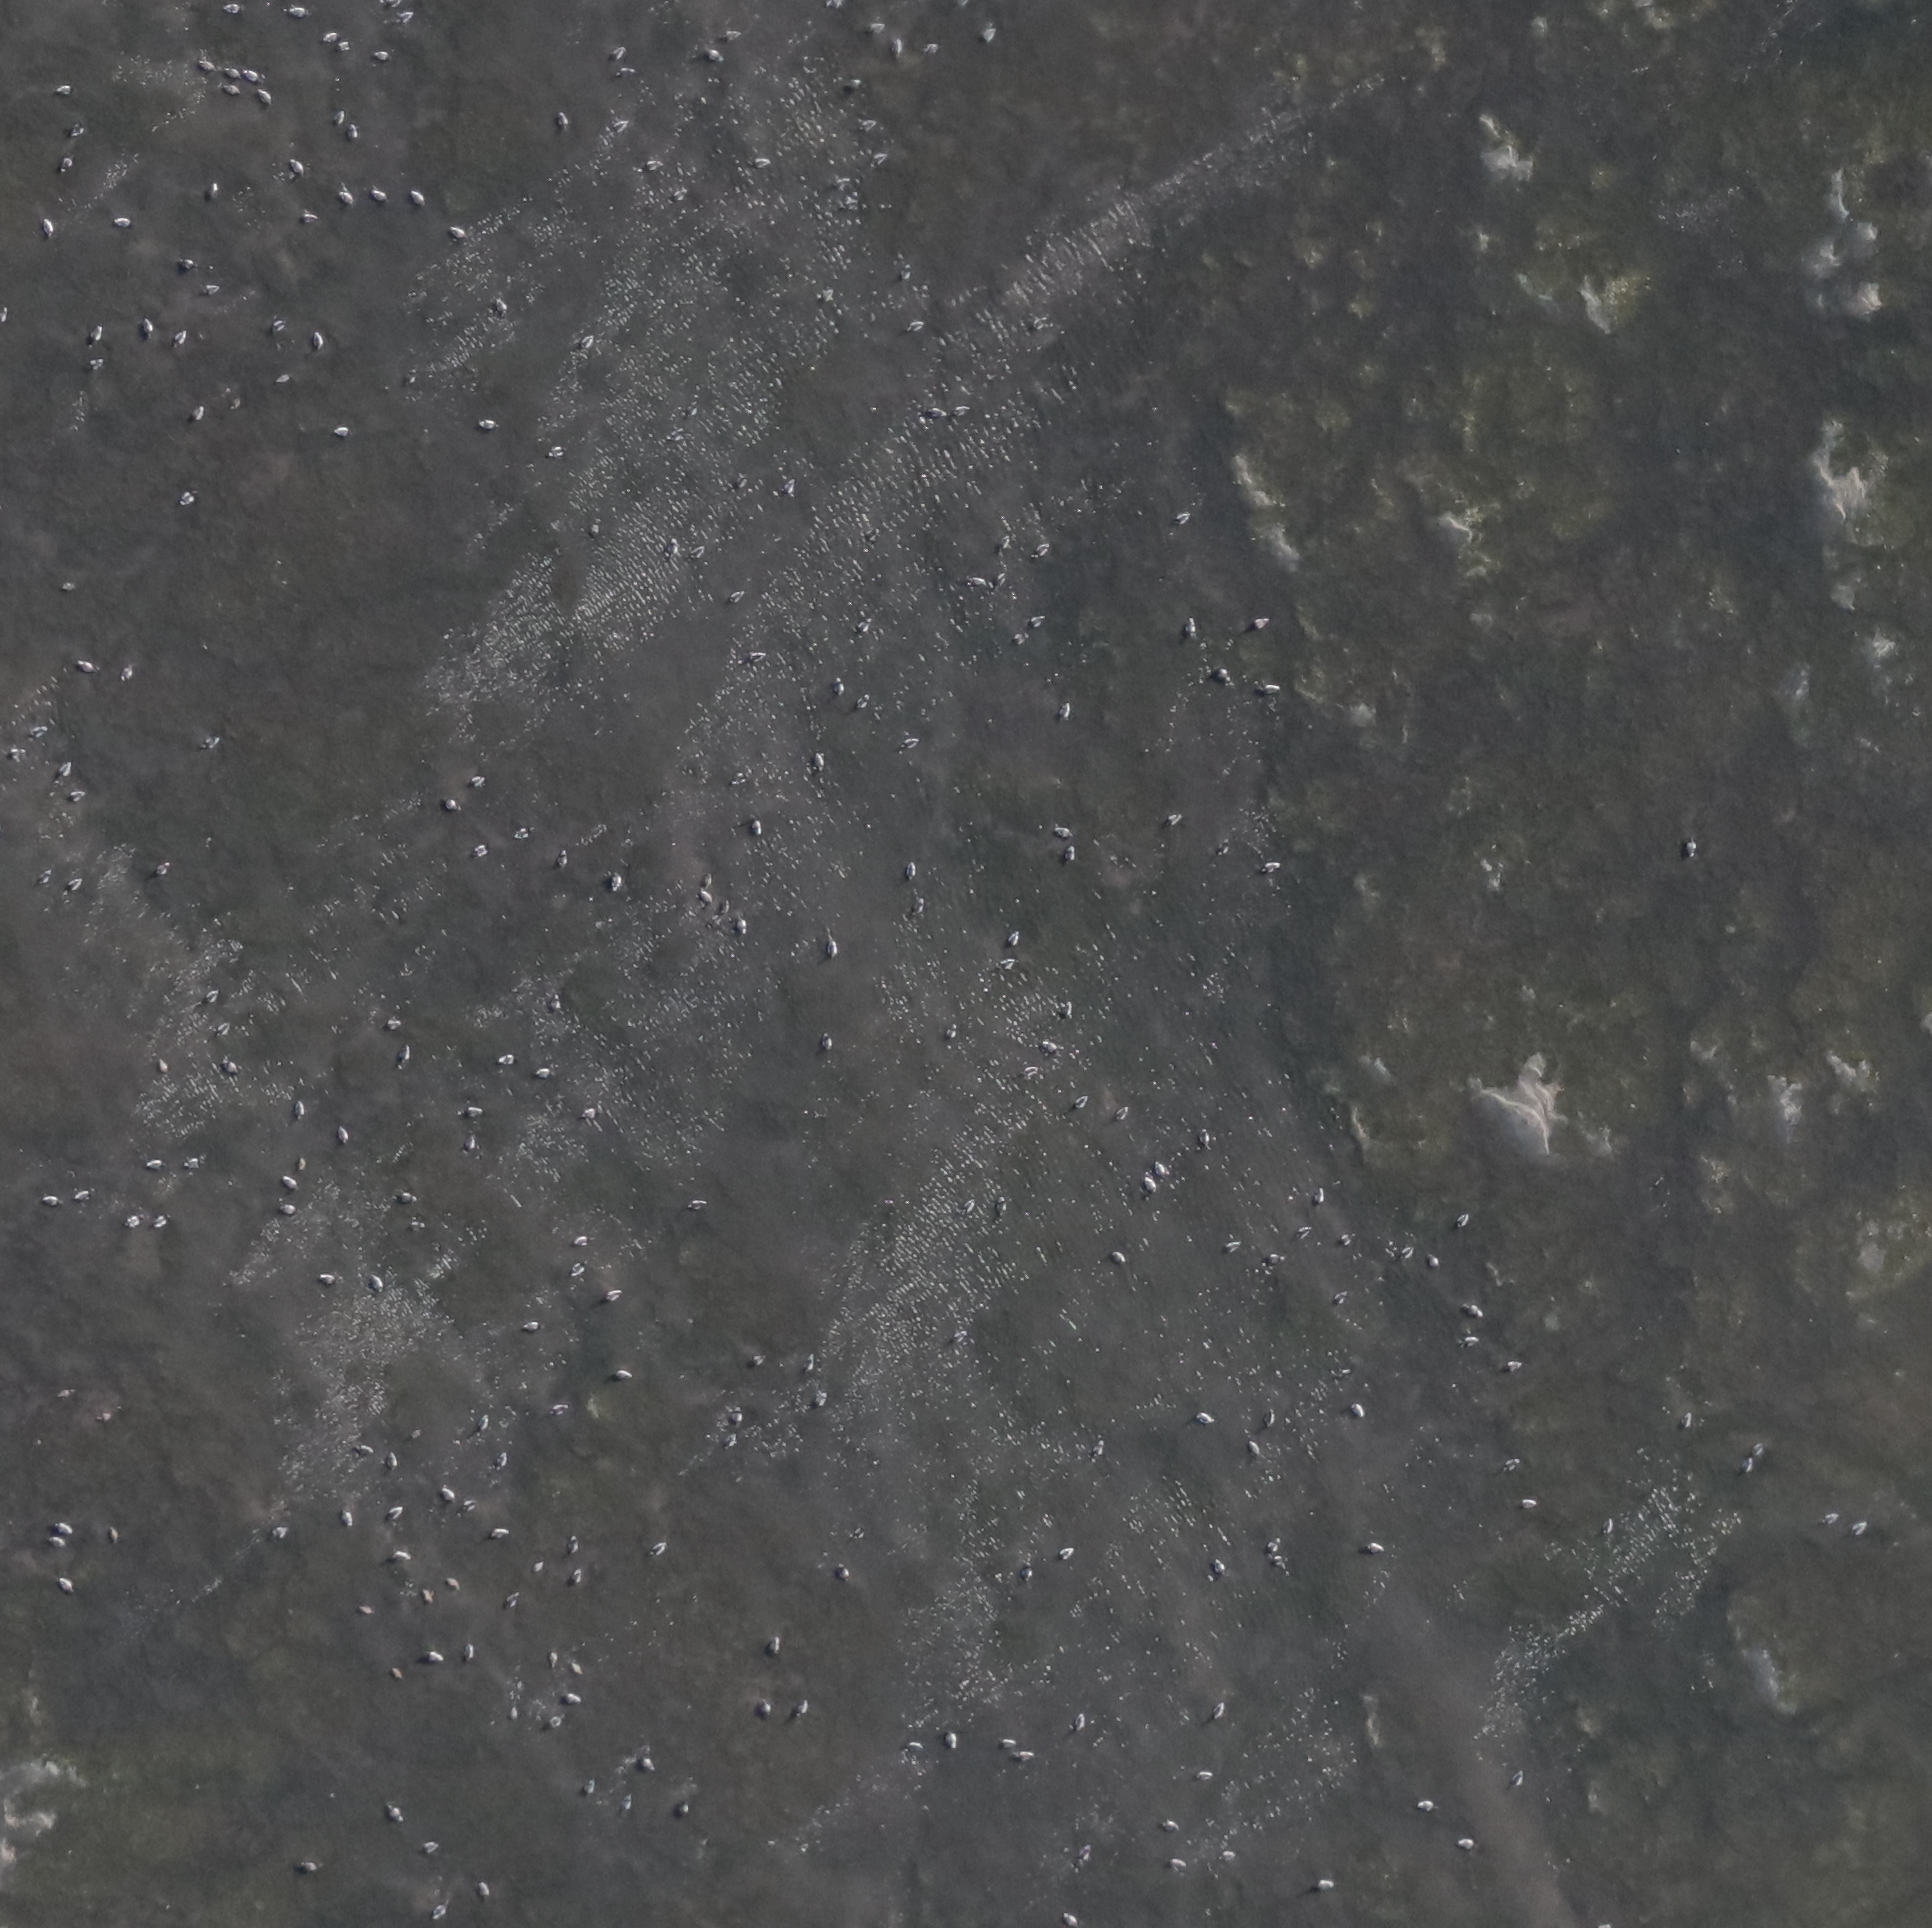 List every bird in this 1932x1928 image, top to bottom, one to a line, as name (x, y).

brant (300, 8)
brant (390, 8)
brant (227, 13)
brant (410, 22)
brant (866, 25)
brant (989, 32)
brant (334, 38)
brant (737, 39)
brant (351, 46)
brant (926, 49)
brant (896, 51)
brant (389, 54)
brant (623, 54)
brant (720, 56)
brant (208, 62)
brant (231, 70)
brant (631, 75)
brant (256, 79)
brant (854, 83)
brant (226, 90)
brant (60, 95)
brant (266, 101)
brant (334, 117)
brant (561, 119)
brant (863, 120)
brant (626, 128)
brant (73, 131)
brant (355, 136)
brant (876, 161)
brant (63, 164)
brant (765, 164)
brant (651, 165)
brant (295, 170)
brant (847, 184)
brant (682, 192)
brant (208, 195)
brant (352, 195)
brant (377, 197)
brant (420, 198)
brant (850, 207)
brant (303, 214)
brant (124, 222)
brant (50, 226)
brant (467, 234)
brant (186, 271)
brant (913, 278)
brant (209, 291)
brant (825, 291)
brant (504, 305)
brant (4, 318)
brant (915, 323)
brant (147, 324)
brant (278, 324)
brant (1038, 324)
brant (96, 337)
brant (180, 340)
brant (315, 341)
brant (588, 342)
brant (96, 362)
brant (410, 375)
other bird (282, 379)
other bird (237, 400)
brant (689, 407)
brant (933, 411)
brant (961, 412)
brant (195, 417)
brant (480, 418)
brant (345, 431)
brant (675, 431)
brant (560, 454)
brant (737, 481)
brant (789, 489)
brant (197, 504)
brant (1183, 514)
brant (878, 538)
brant (1007, 545)
brant (671, 550)
brant (706, 551)
brant (1044, 557)
brant (975, 581)
brant (1006, 581)
brant (738, 598)
brant (1042, 620)
brant (1271, 620)
brant (860, 627)
brant (1193, 630)
brant (1031, 637)
brant (755, 659)
brant (88, 664)
brant (1225, 674)
brant (138, 676)
brant (837, 684)
brant (1272, 687)
brant (859, 704)
brant (1069, 710)
brant (33, 733)
brant (213, 742)
brant (911, 750)
brant (14, 753)
brant (69, 769)
brant (815, 770)
brant (477, 776)
brant (737, 783)
brant (450, 799)
brant (83, 804)
brant (1168, 823)
brant (763, 826)
brant (1062, 827)
brant (522, 832)
brant (1694, 841)
brant (480, 843)
brant (1226, 849)
brant (1071, 854)
brant (567, 858)
brant (1275, 860)
brant (171, 864)
brant (50, 870)
brant (910, 870)
brant (704, 880)
brant (620, 881)
brant (83, 884)
brant (706, 892)
brant (920, 898)
brant (724, 909)
brant (746, 924)
brant (1018, 944)
brant (823, 954)
brant (1013, 975)
brant (206, 998)
brant (556, 1005)
brant (1066, 1009)
brant (218, 1028)
brant (387, 1028)
brant (951, 1032)
brant (831, 1038)
brant (1048, 1041)
brant (403, 1056)
brant (509, 1058)
brant (226, 1060)
other bird (161, 1067)
brant (1033, 1070)
brant (540, 1072)
brant (1080, 1101)
brant (478, 1106)
brant (1127, 1108)
brant (588, 1114)
brant (301, 1116)
brant (1208, 1137)
brant (346, 1138)
brant (471, 1149)
brant (150, 1159)
brant (1162, 1161)
brant (193, 1164)
other bird (301, 1164)
brant (1153, 1182)
brant (290, 1183)
brant (90, 1187)
brant (51, 1192)
brant (406, 1194)
brant (701, 1202)
brant (1315, 1202)
brant (972, 1206)
brant (1007, 1206)
brant (292, 1209)
brant (137, 1223)
brant (1452, 1223)
brant (168, 1226)
brant (411, 1228)
brant (1304, 1234)
brant (1353, 1236)
brant (587, 1243)
brant (1227, 1244)
brant (1405, 1252)
brant (1124, 1256)
brant (1434, 1262)
brant (1275, 1265)
brant (574, 1272)
brant (327, 1274)
brant (1340, 1291)
brant (384, 1293)
brant (610, 1301)
brant (1473, 1319)
brant (525, 1328)
brant (961, 1340)
brant (1477, 1347)
brant (753, 1354)
brant (812, 1364)
brant (1342, 1372)
brant (1517, 1376)
brant (619, 1382)
other bird (69, 1391)
brant (825, 1392)
brant (556, 1408)
brant (1273, 1413)
brant (1361, 1413)
brant (1681, 1414)
other bird (101, 1416)
brant (734, 1416)
brant (1199, 1419)
brant (481, 1421)
other bird (415, 1432)
brant (732, 1440)
brant (359, 1448)
brant (1257, 1449)
brant (1756, 1449)
brant (1096, 1458)
brant (507, 1459)
brant (395, 1465)
brant (1512, 1466)
brant (1737, 1467)
brant (445, 1498)
brant (1535, 1498)
brant (471, 1506)
brant (403, 1517)
brant (1823, 1522)
brant (344, 1525)
brant (1858, 1525)
brant (1614, 1527)
brant (70, 1528)
brant (507, 1530)
brant (866, 1530)
brant (284, 1531)
other bird (111, 1534)
brant (580, 1536)
brant (55, 1546)
brant (660, 1547)
brant (1279, 1547)
brant (1066, 1549)
brant (1377, 1549)
brant (414, 1558)
brant (1222, 1563)
other bird (537, 1567)
brant (837, 1568)
brant (1285, 1569)
brant (1023, 1575)
brant (581, 1578)
brant (66, 1580)
other bird (452, 1581)
other bird (428, 1593)
brant (512, 1605)
other bird (361, 1610)
brant (782, 1635)
brant (441, 1651)
brant (474, 1654)
other bird (549, 1657)
other bird (581, 1669)
other bird (393, 1674)
brant (570, 1701)
brant (1221, 1708)
brant (757, 1710)
brant (794, 1710)
other bird (515, 1713)
brant (1082, 1714)
brant (554, 1716)
brant (1011, 1739)
brant (959, 1741)
brant (913, 1751)
brant (645, 1761)
brant (1031, 1761)
brant (1522, 1771)
brant (1212, 1774)
brant (592, 1783)
brant (1423, 1799)
brant (622, 1800)
brant (683, 1811)
brant (386, 1820)
brant (1169, 1825)
brant (1471, 1840)
brant (434, 1843)
brant (1094, 1849)
brant (1224, 1855)
brant (304, 1861)
brant (1177, 1861)
brant (1317, 1885)
brant (486, 1889)
brant (443, 1908)
brant (1073, 1927)